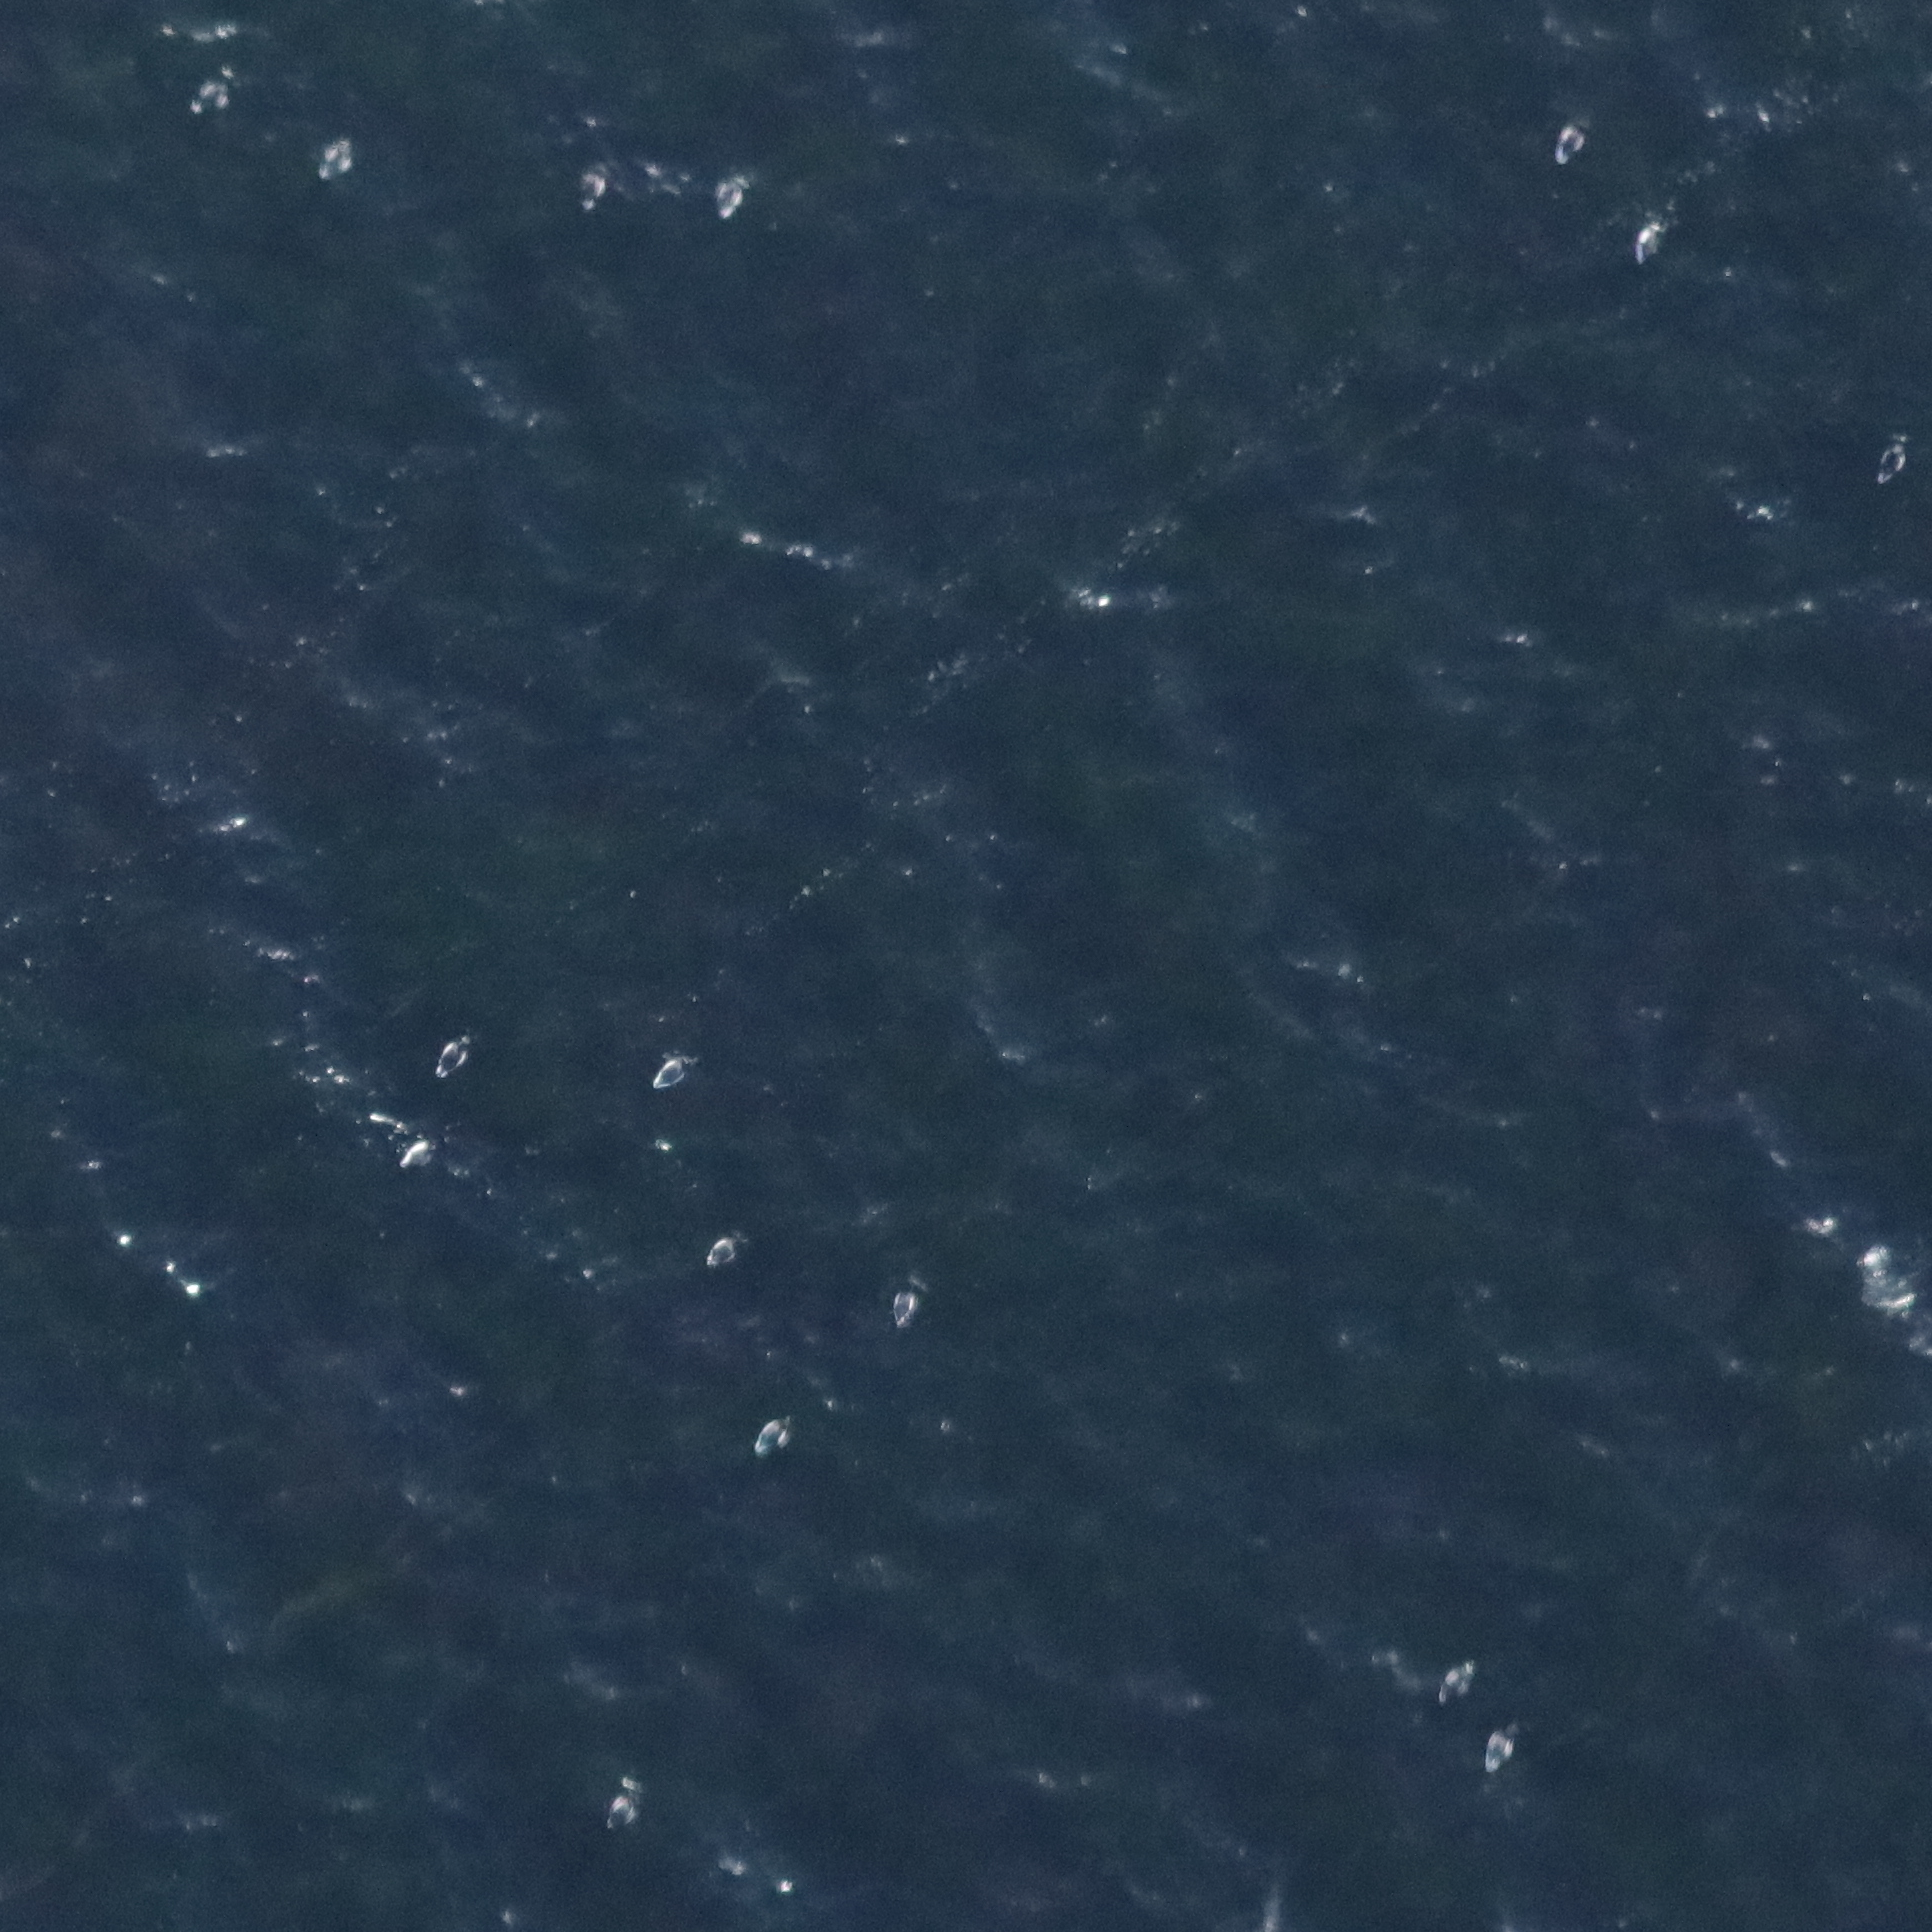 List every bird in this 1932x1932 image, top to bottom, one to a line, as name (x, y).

brant (215, 99)
brant (1567, 140)
brant (334, 159)
brant (595, 190)
brant (730, 202)
brant (1646, 246)
brant (1894, 461)
brant (452, 1057)
brant (674, 1070)
brant (420, 1157)
brant (725, 1251)
brant (905, 1306)
brant (773, 1432)
brant (1460, 1684)
brant (1498, 1749)
brant (622, 1813)